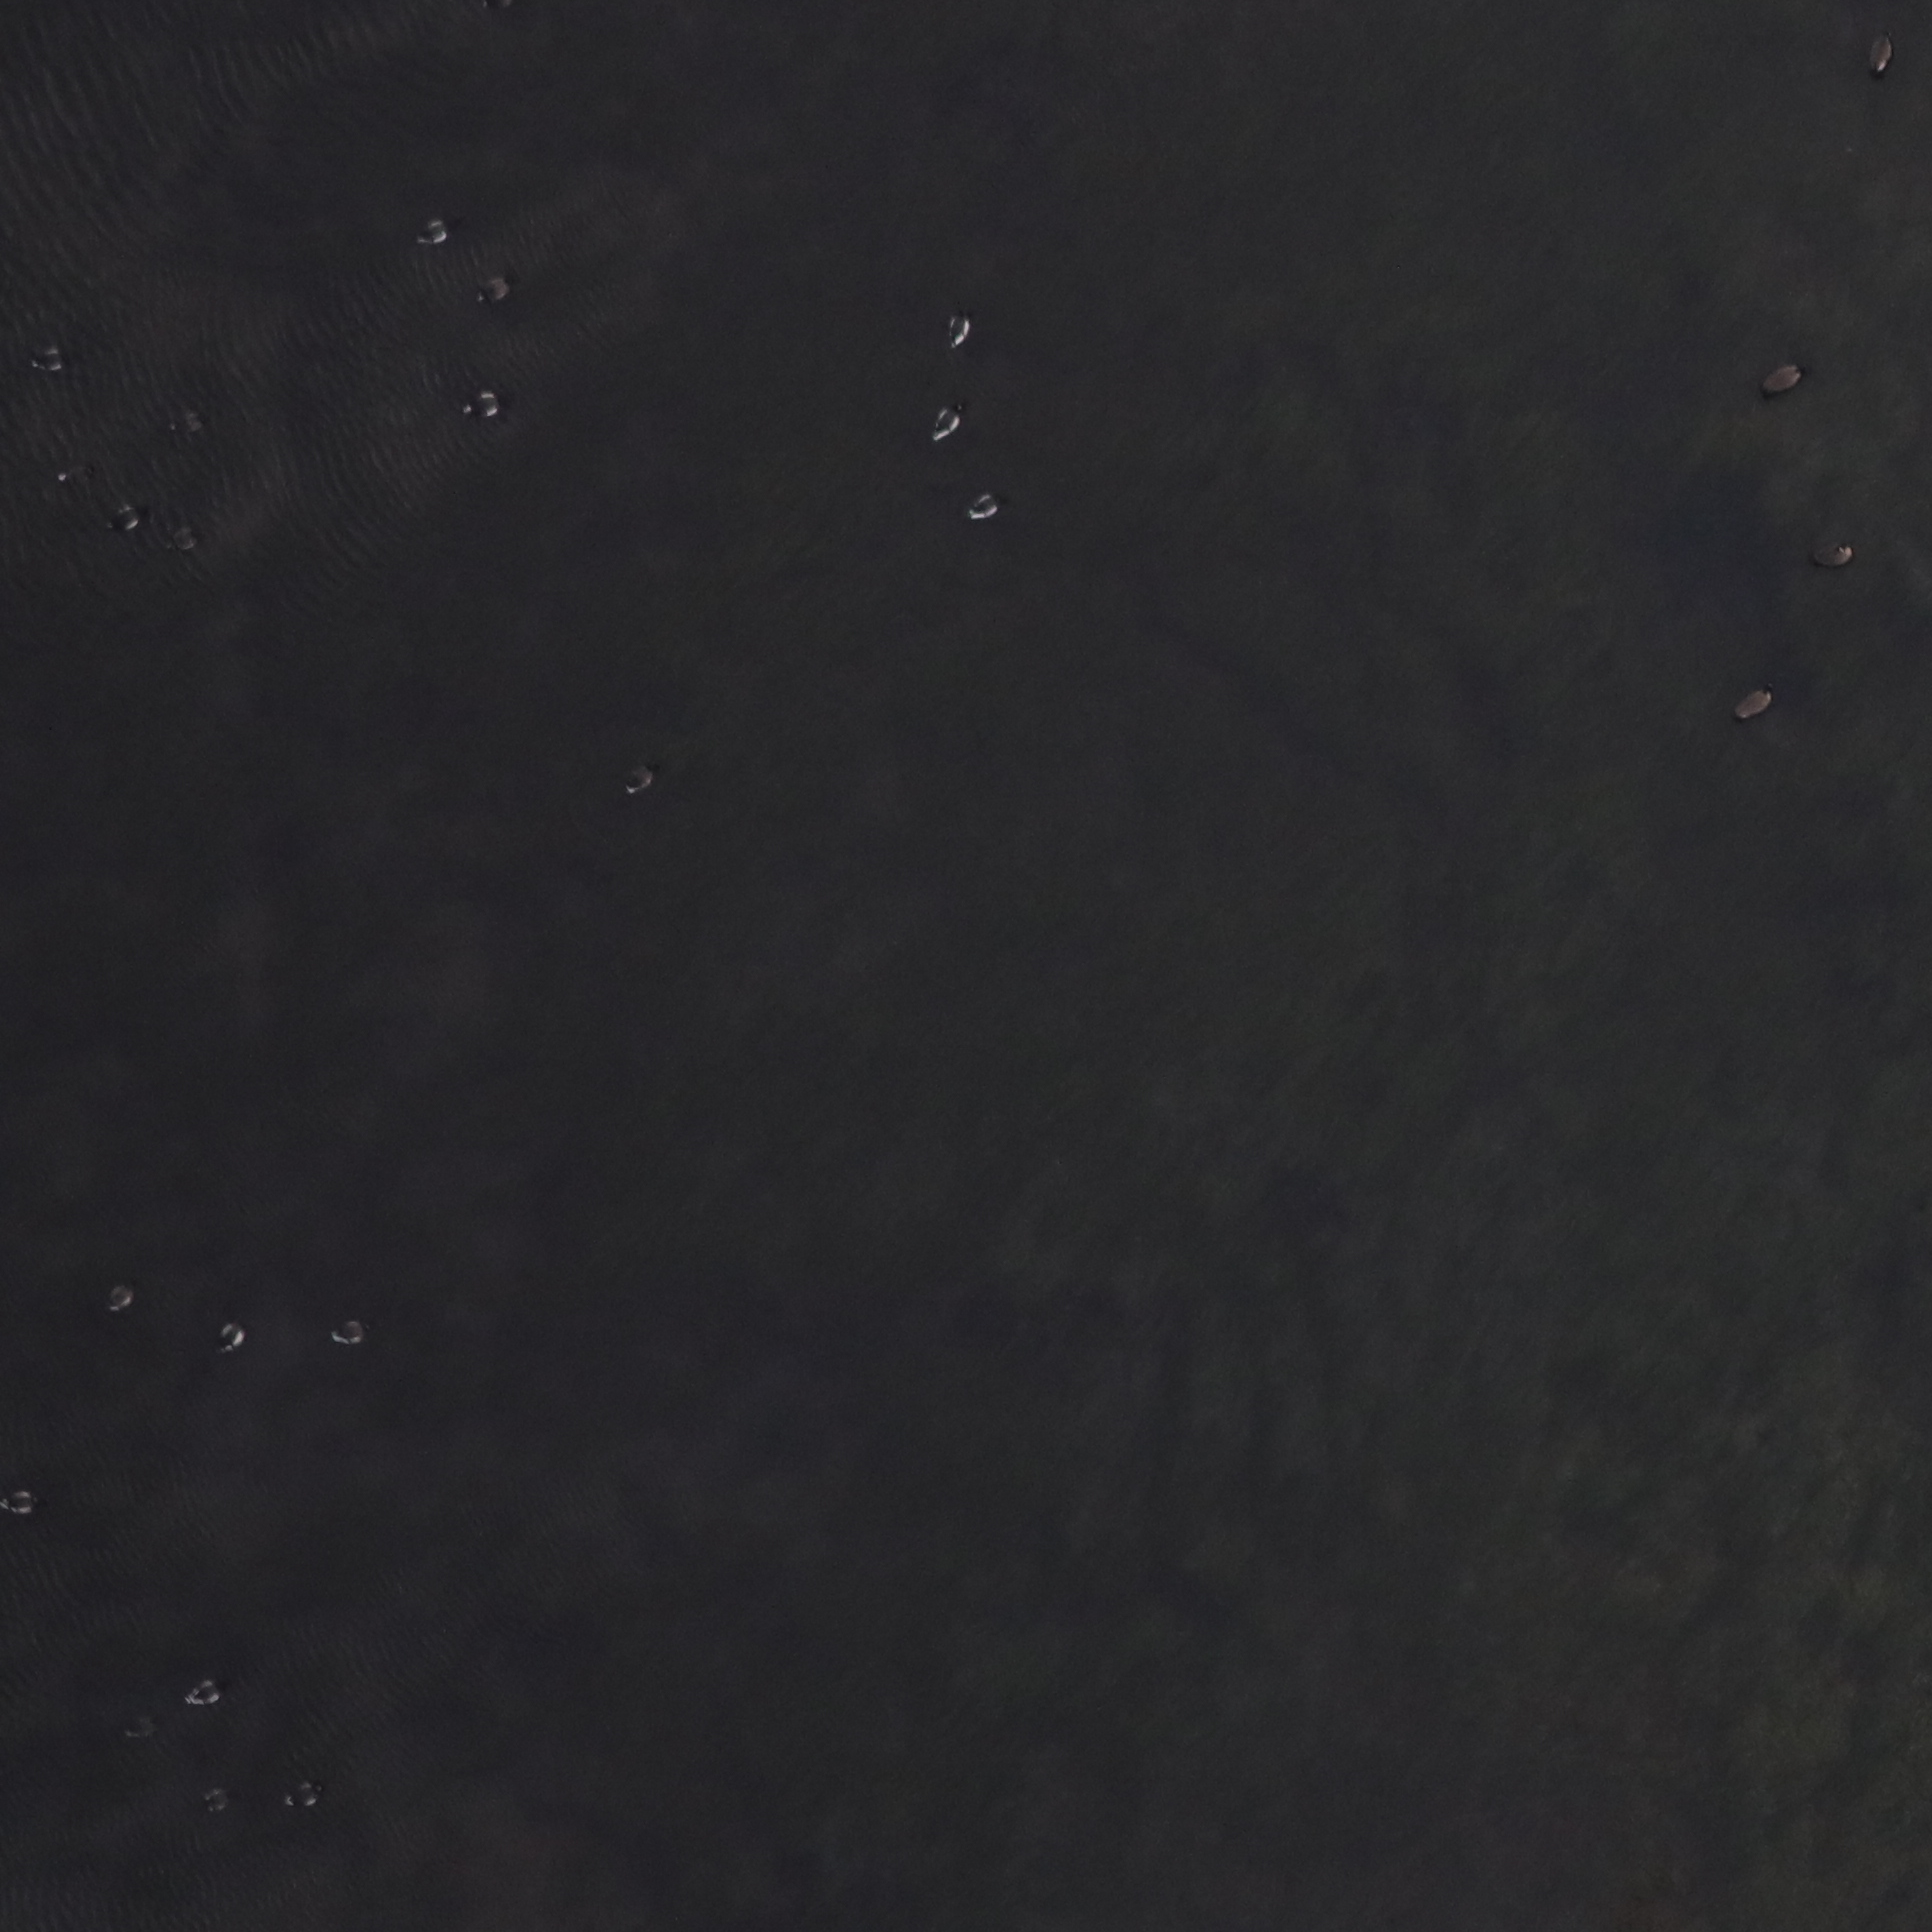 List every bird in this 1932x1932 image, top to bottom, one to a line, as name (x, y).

brant (501, 1)
Canada goose (1882, 53)
brant (430, 231)
brant (496, 292)
brant (960, 328)
brant (51, 362)
Canada goose (1783, 377)
brant (486, 403)
brant (947, 420)
brant (185, 421)
brant (75, 474)
brant (983, 504)
brant (125, 515)
brant (184, 537)
Canada goose (1835, 554)
Canada goose (1754, 704)
brant (641, 781)
brant (122, 1299)
brant (349, 1332)
brant (228, 1340)
brant (18, 1505)
brant (207, 1693)
brant (145, 1723)
brant (305, 1795)
brant (216, 1800)